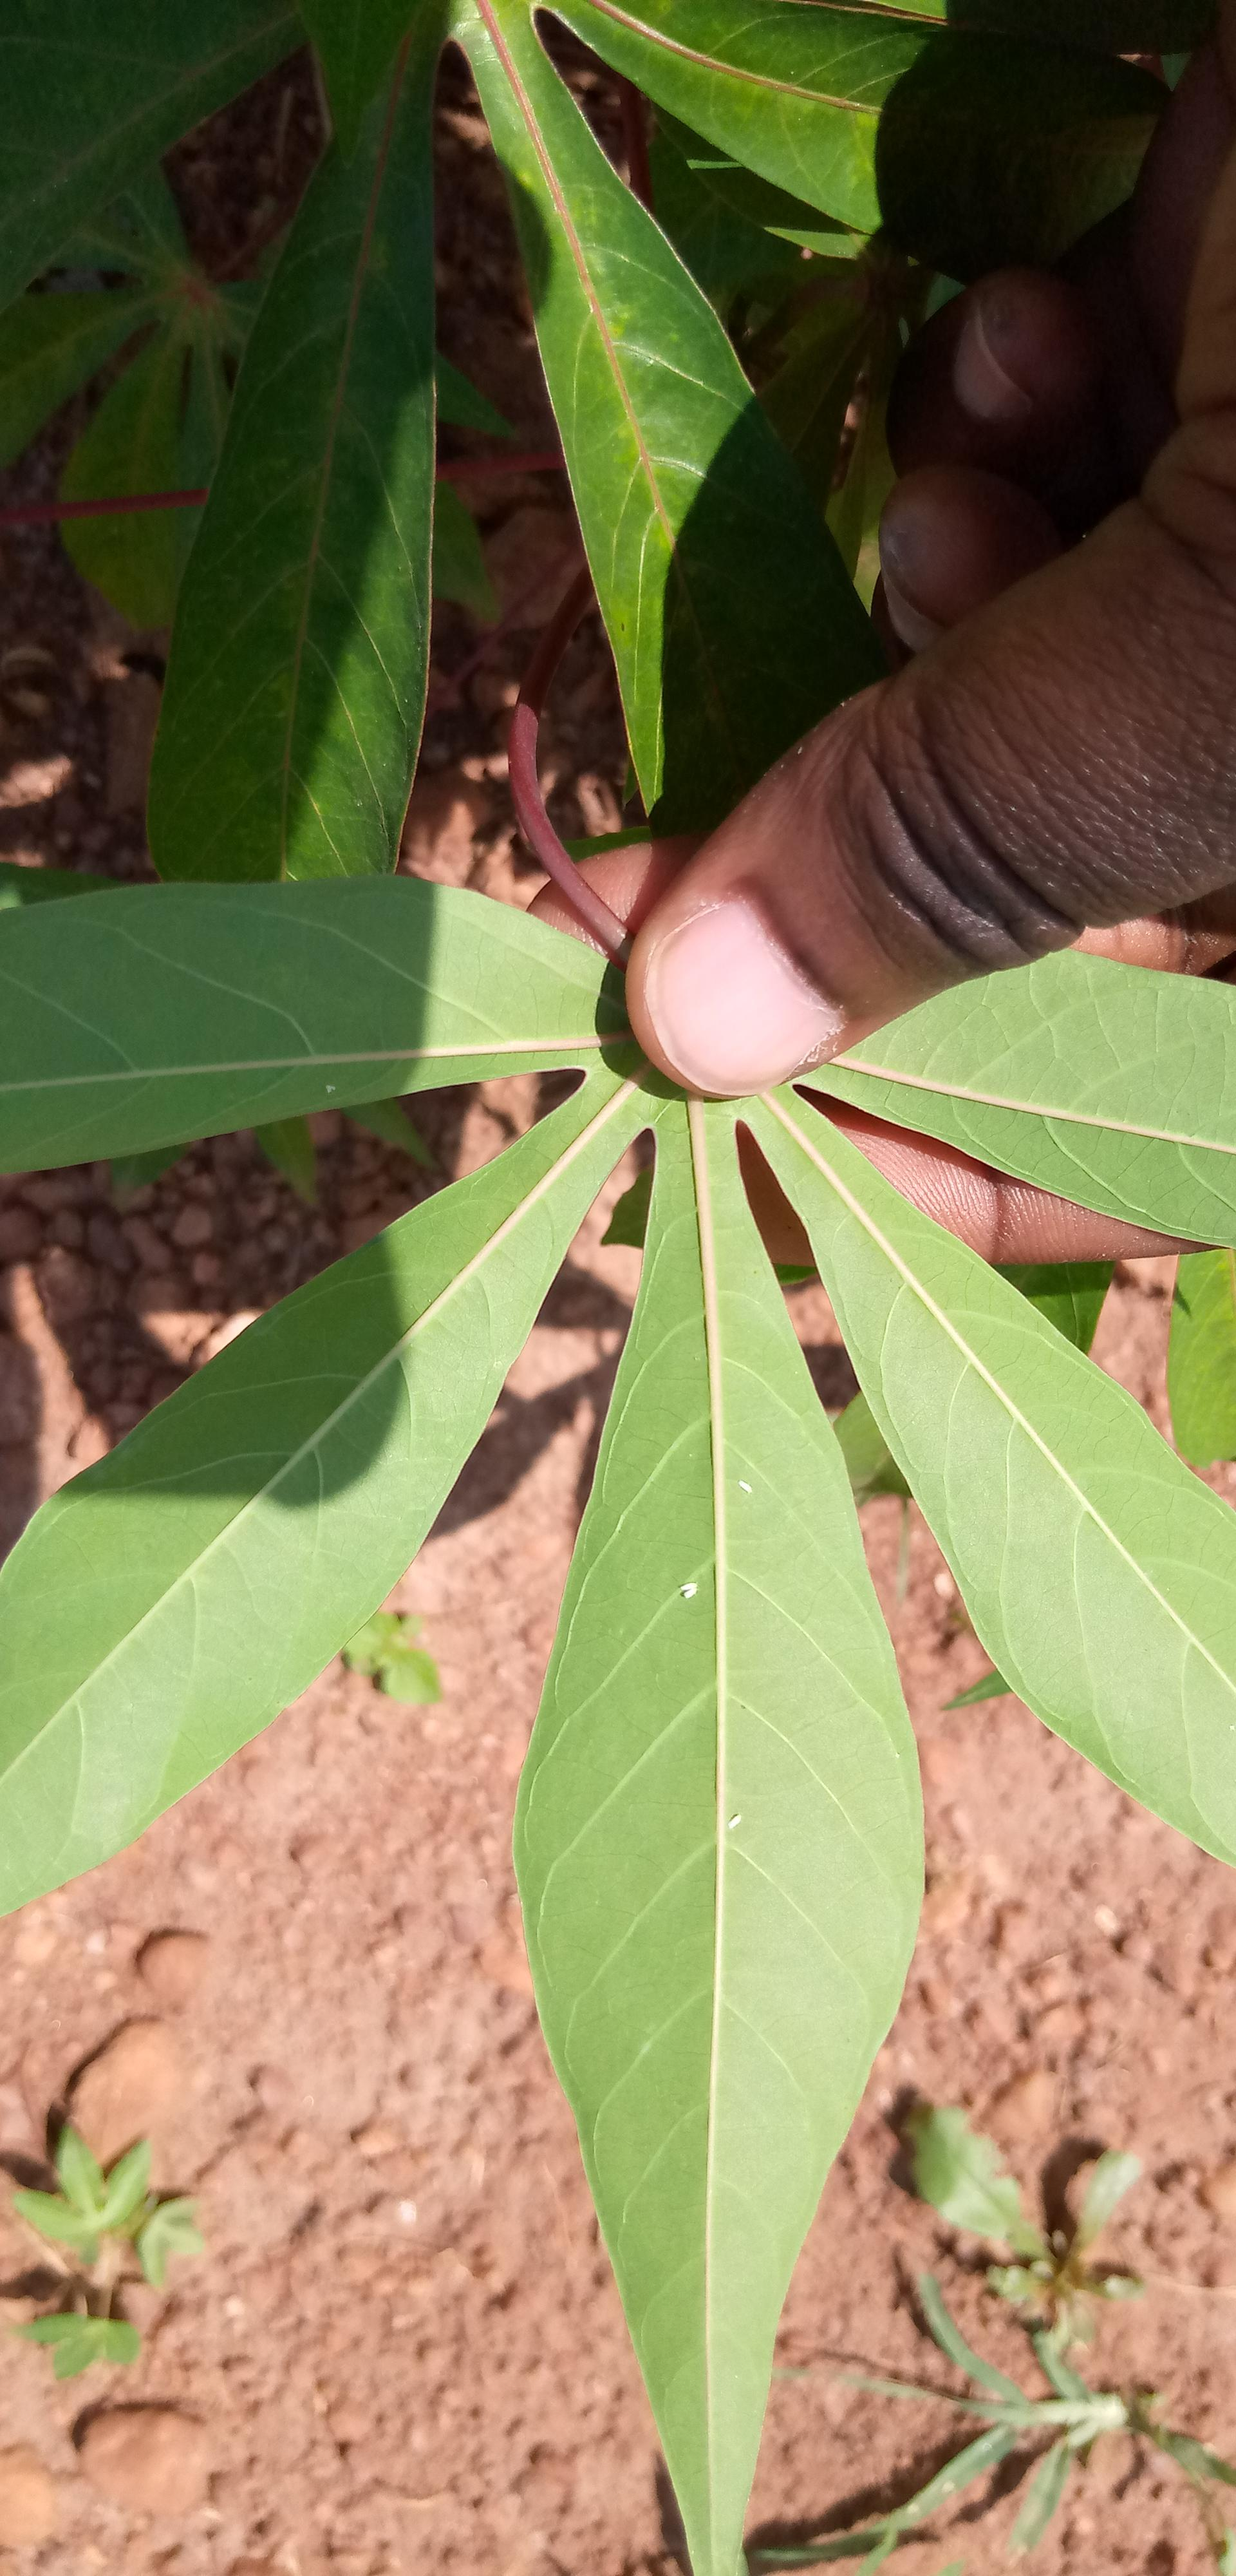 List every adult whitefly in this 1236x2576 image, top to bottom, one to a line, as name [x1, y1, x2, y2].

whitefly [321, 1074, 351, 1100]
whitefly [726, 1466, 760, 1502]
whitefly [664, 1565, 700, 1610]
whitefly [674, 1582, 716, 1613]
whitefly [709, 1805, 754, 1836]